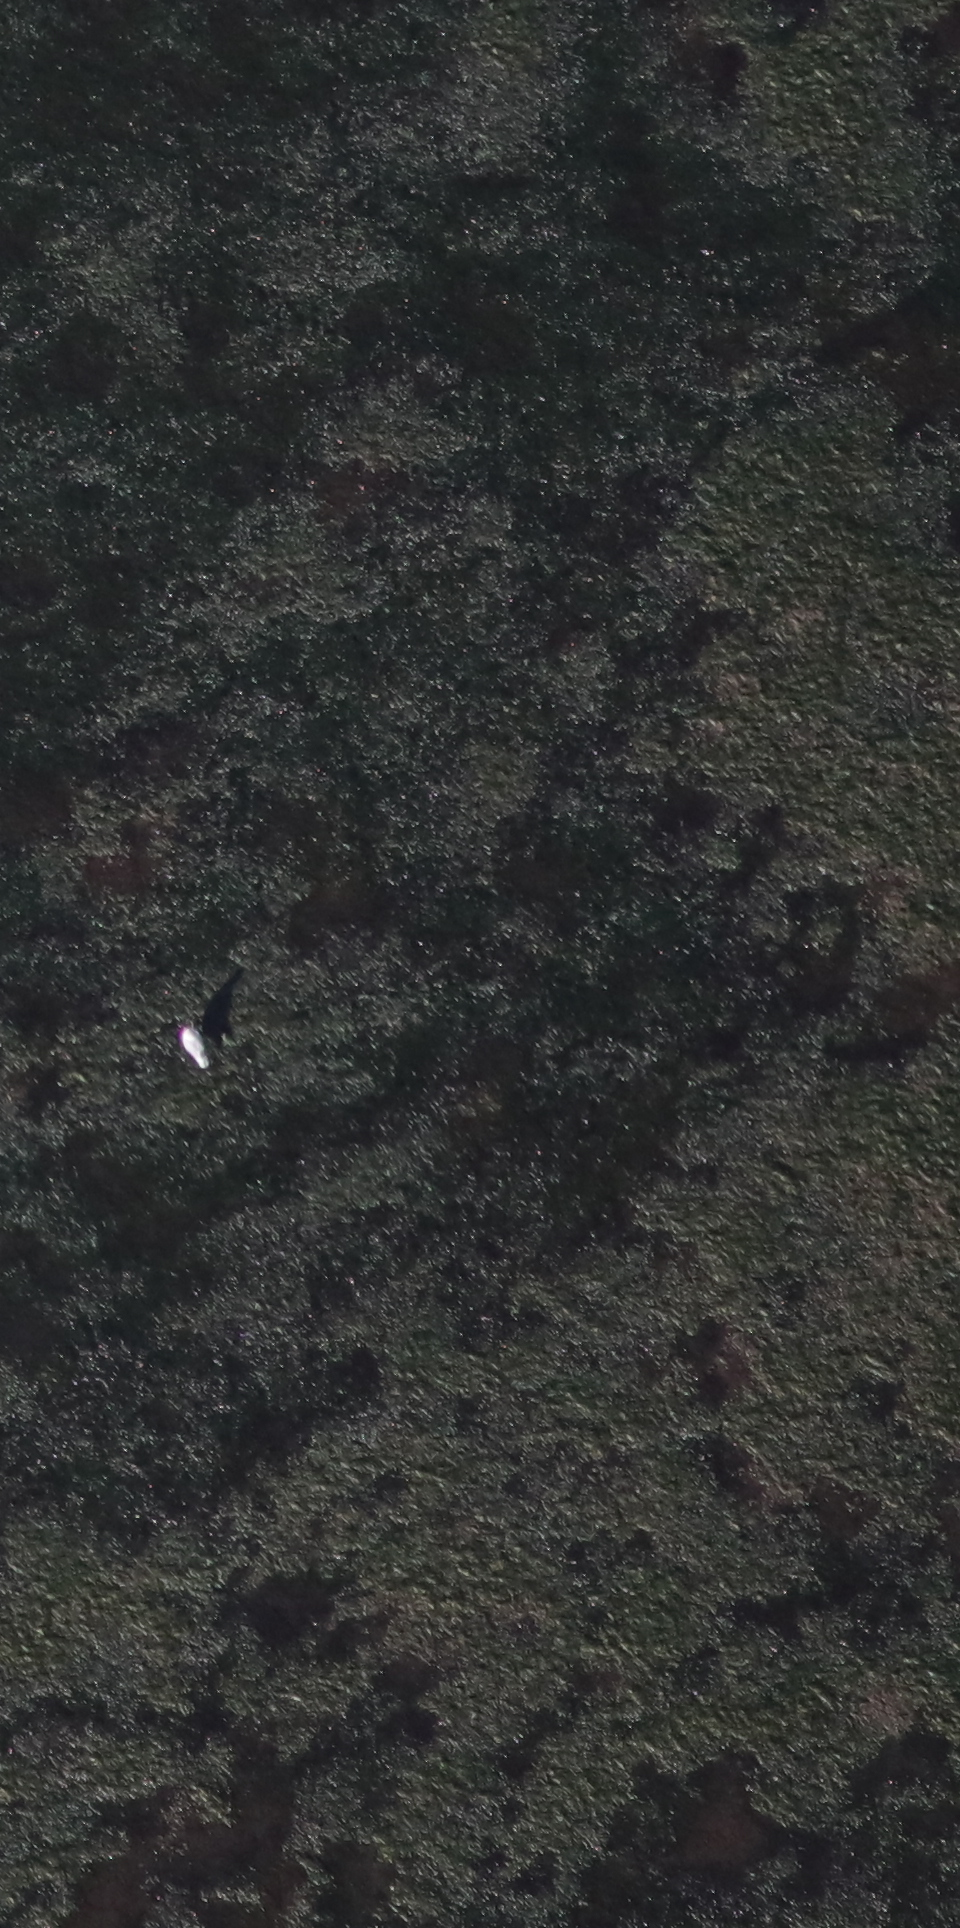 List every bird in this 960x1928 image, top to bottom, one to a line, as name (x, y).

gull (193, 1048)